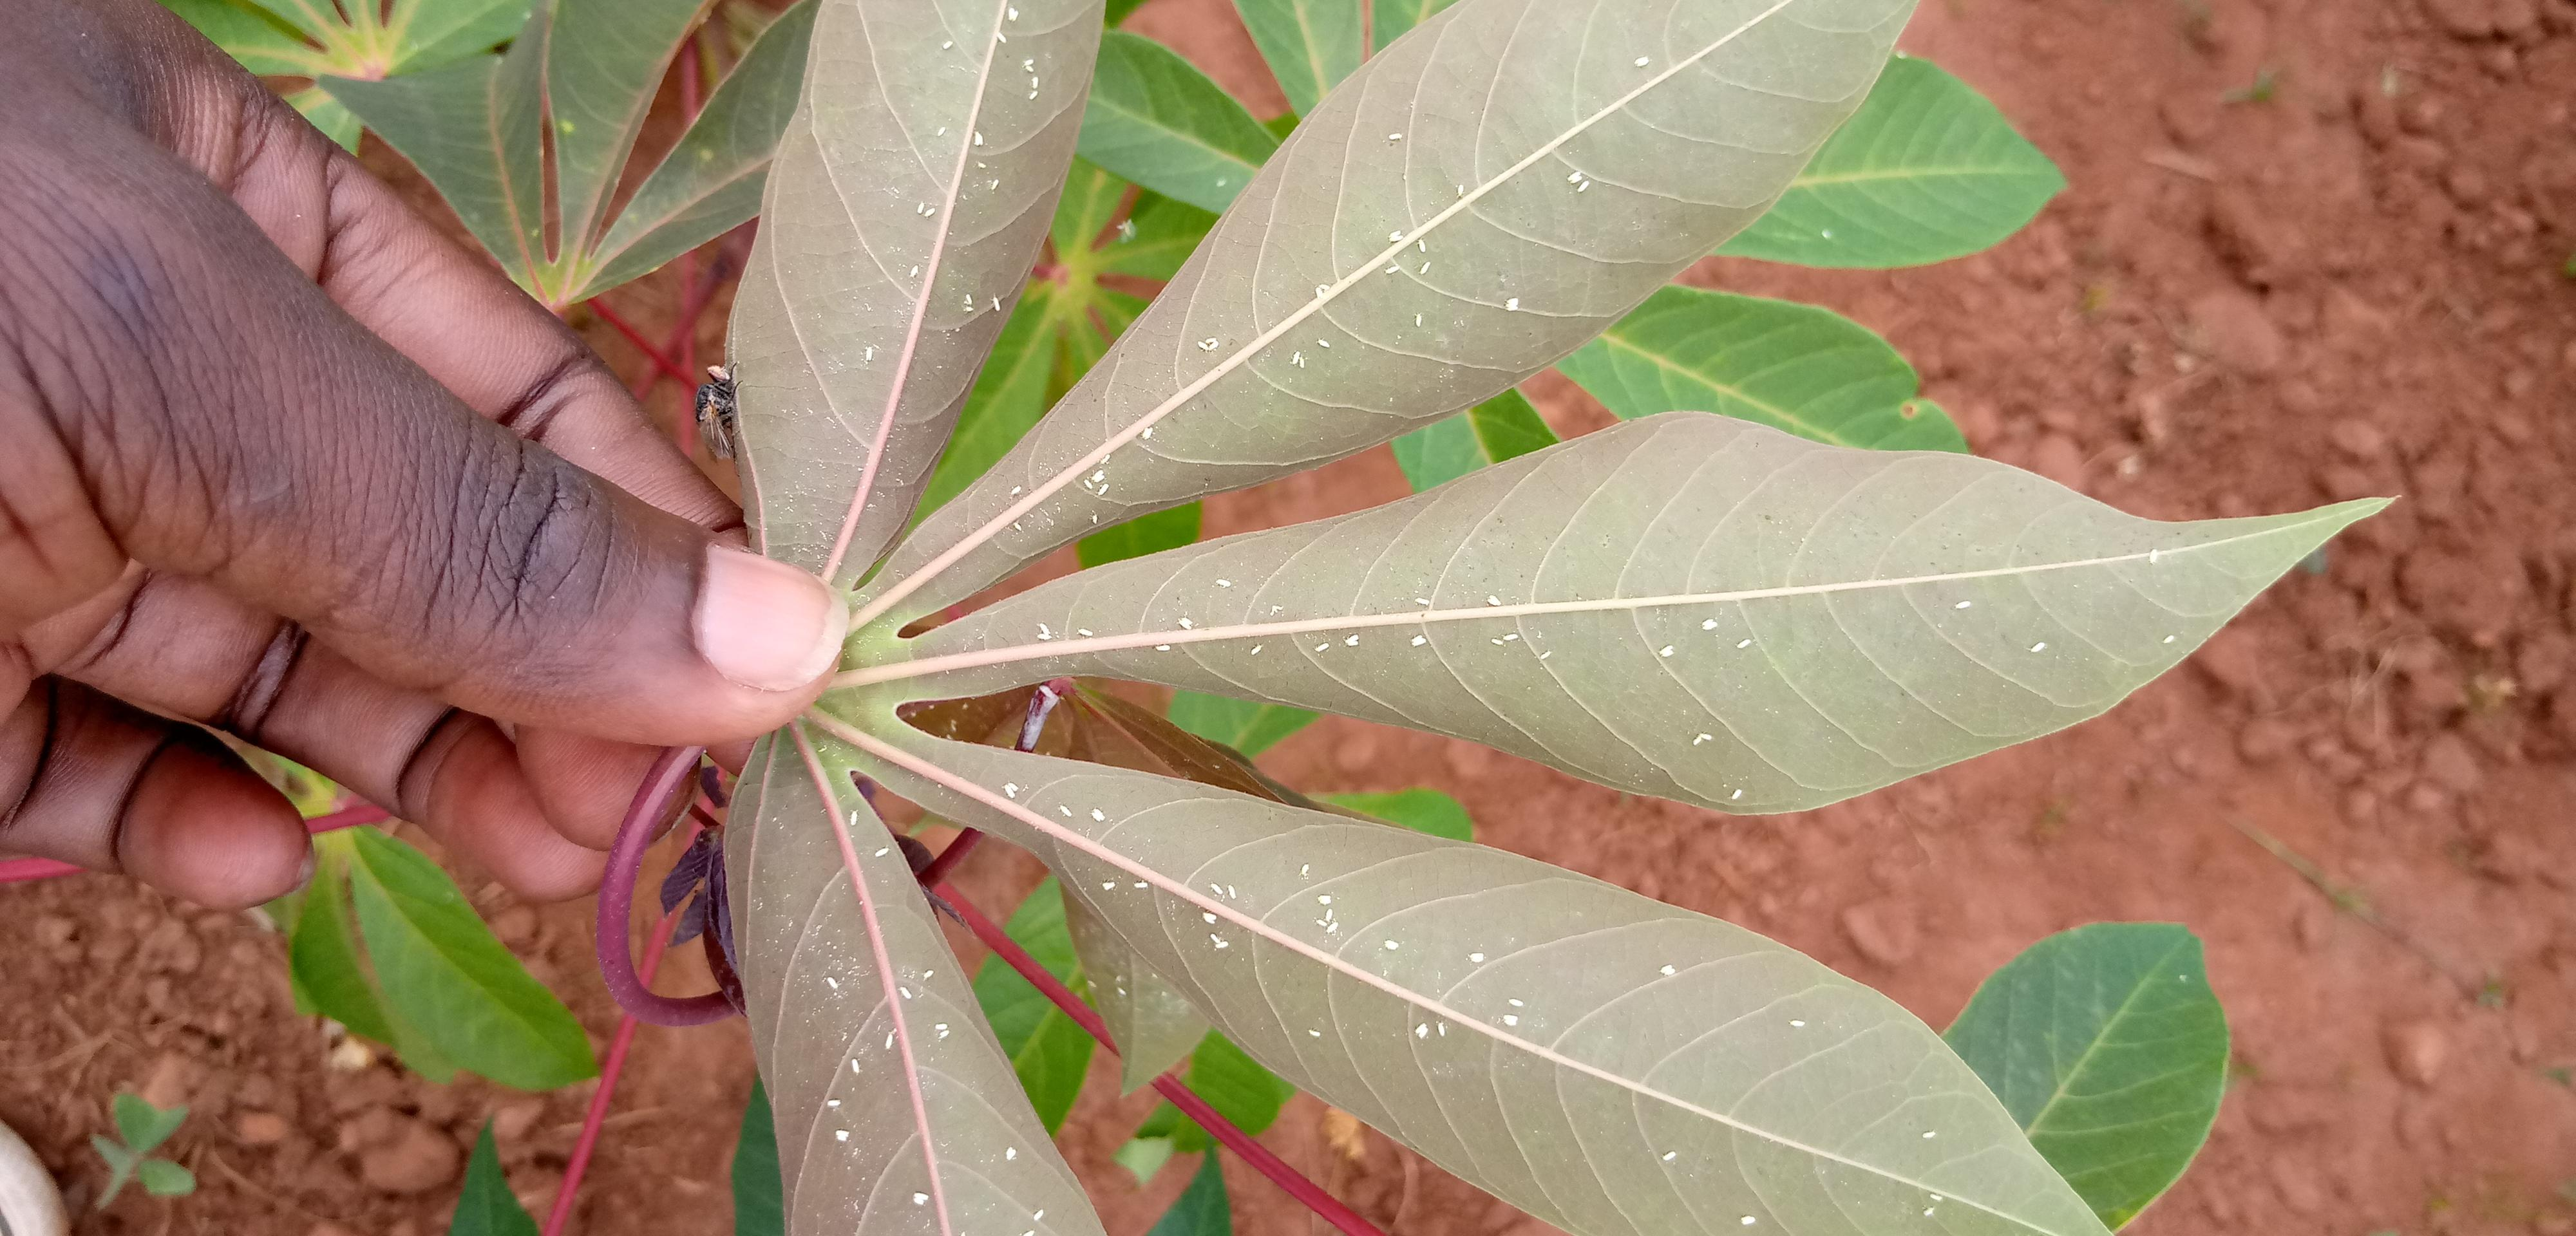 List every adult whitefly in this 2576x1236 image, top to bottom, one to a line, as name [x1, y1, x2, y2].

whitefly [1007, 6, 1015, 23]
whitefly [1012, 9, 1020, 23]
whitefly [996, 31, 1010, 46]
whitefly [942, 38, 957, 52]
whitefly [1633, 55, 1649, 66]
whitefly [1023, 57, 1035, 66]
whitefly [1636, 59, 1650, 70]
whitefly [1024, 64, 1036, 75]
whitefly [1030, 75, 1041, 91]
whitefly [1027, 90, 1040, 101]
whitefly [935, 124, 949, 138]
whitefly [973, 129, 985, 148]
whitefly [1386, 131, 1405, 143]
whitefly [976, 160, 987, 171]
whitefly [1566, 171, 1582, 182]
whitefly [1569, 175, 1583, 185]
whitefly [990, 177, 1002, 192]
whitefly [1576, 179, 1590, 194]
whitefly [1456, 182, 1464, 199]
whitefly [916, 200, 926, 217]
whitefly [923, 206, 937, 220]
whitefly [1387, 229, 1402, 237]
whitefly [1388, 235, 1405, 243]
whitefly [1416, 237, 1429, 254]
whitefly [1417, 259, 1432, 277]
whitefly [908, 263, 921, 280]
whitefly [1383, 265, 1401, 277]
whitefly [1317, 283, 1332, 292]
whitefly [1314, 285, 1324, 299]
whitefly [964, 292, 974, 307]
whitefly [990, 294, 1003, 315]
whitefly [1506, 295, 1519, 304]
whitefly [1504, 303, 1518, 308]
whitefly [963, 306, 976, 314]
whitefly [1504, 306, 1519, 312]
whitefly [1414, 311, 1423, 330]
whitefly [1204, 336, 1218, 344]
whitefly [1316, 337, 1331, 350]
whitefly [1196, 340, 1208, 352]
whitefly [1208, 341, 1220, 353]
whitefly [864, 344, 876, 365]
whitefly [1290, 350, 1301, 366]
whitefly [1298, 355, 1307, 370]
whitefly [1141, 426, 1148, 440]
whitefly [1144, 426, 1154, 442]
whitefly [1099, 453, 1112, 466]
whitefly [1090, 468, 1104, 481]
whitefly [1094, 474, 1106, 483]
whitefly [1083, 478, 1094, 491]
whitefly [1097, 482, 1110, 497]
whitefly [1009, 484, 1024, 498]
whitefly [1089, 512, 1100, 526]
whitefly [1012, 520, 1024, 532]
whitefly [2147, 546, 2161, 566]
whitefly [1213, 576, 1233, 590]
whitefly [1488, 594, 1504, 607]
whitefly [1412, 596, 1431, 607]
whitefly [1486, 598, 1497, 607]
whitefly [1952, 598, 1975, 612]
whitefly [1267, 603, 1286, 617]
whitefly [1180, 617, 1194, 626]
whitefly [1700, 617, 1715, 626]
whitefly [1177, 619, 1193, 631]
whitefly [1037, 621, 1052, 635]
whitefly [1701, 621, 1718, 633]
whitefly [1075, 626, 1095, 639]
whitefly [1501, 632, 1520, 642]
whitefly [2160, 632, 2176, 647]
whitefly [1036, 633, 1054, 641]
whitefly [1345, 633, 1361, 642]
whitefly [1411, 633, 1424, 642]
whitefly [1734, 636, 1754, 652]
whitefly [1412, 637, 1427, 648]
whitefly [1489, 637, 1504, 647]
whitefly [2027, 640, 2049, 656]
whitefly [1313, 641, 1331, 655]
whitefly [1347, 641, 1359, 647]
whitefly [1248, 642, 1264, 658]
whitefly [1154, 644, 1173, 653]
whitefly [1658, 644, 1675, 655]
whitefly [1539, 649, 1553, 661]
whitefly [1662, 649, 1674, 659]
whitefly [1699, 731, 1713, 742]
whitefly [1691, 735, 1702, 747]
whitefly [1008, 782, 1020, 793]
whitefly [1003, 783, 1016, 800]
whitefly [1730, 787, 1743, 803]
whitefly [1059, 803, 1073, 818]
whitefly [1093, 807, 1107, 823]
whitefly [849, 809, 860, 828]
whitefly [1090, 811, 1101, 823]
whitefly [873, 846, 891, 859]
whitefly [1298, 861, 1312, 876]
whitefly [1101, 877, 1117, 894]
whitefly [1132, 879, 1150, 890]
whitefly [1100, 880, 1117, 892]
whitefly [1208, 881, 1224, 897]
whitefly [1226, 882, 1240, 901]
whitefly [1316, 893, 1332, 899]
whitefly [1318, 899, 1334, 906]
whitefly [1324, 907, 1334, 922]
whitefly [1201, 910, 1218, 926]
whitefly [1314, 917, 1328, 928]
whitefly [1325, 921, 1340, 935]
whitefly [1209, 932, 1220, 943]
whitefly [1383, 939, 1401, 946]
whitefly [1215, 940, 1230, 950]
whitefly [1384, 944, 1399, 951]
whitefly [1468, 951, 1486, 958]
whitefly [1469, 957, 1484, 964]
whitefly [1659, 963, 1674, 975]
whitefly [922, 968, 935, 981]
whitefly [1664, 968, 1676, 977]
whitefly [826, 975, 840, 991]
whitefly [898, 985, 914, 1000]
whitefly [1507, 997, 1526, 1008]
whitefly [1502, 1013, 1519, 1020]
whitefly [1787, 1017, 1806, 1029]
whitefly [1437, 1020, 1446, 1039]
whitefly [1502, 1020, 1519, 1027]
whitefly [1414, 1021, 1428, 1035]
whitefly [934, 1022, 949, 1031]
whitefly [1418, 1025, 1430, 1040]
whitefly [1307, 1027, 1323, 1040]
whitefly [938, 1028, 952, 1041]
whitefly [884, 1031, 895, 1052]
whitefly [851, 1056, 861, 1075]
whitefly [825, 1098, 844, 1108]
whitefly [1920, 1128, 1939, 1141]
whitefly [834, 1129, 851, 1137]
whitefly [835, 1135, 848, 1142]
whitefly [1005, 1146, 1014, 1156]
whitefly [1008, 1148, 1017, 1161]
whitefly [1660, 1149, 1678, 1163]
whitefly [913, 1191, 931, 1202]
whitefly [1927, 1192, 1944, 1203]
whitefly [912, 1197, 925, 1207]
whitefly [1920, 1205, 1935, 1219]
whitefly [1030, 1206, 1046, 1222]
whitefly [1739, 1211, 1756, 1228]
whitefly [1739, 1214, 1758, 1226]